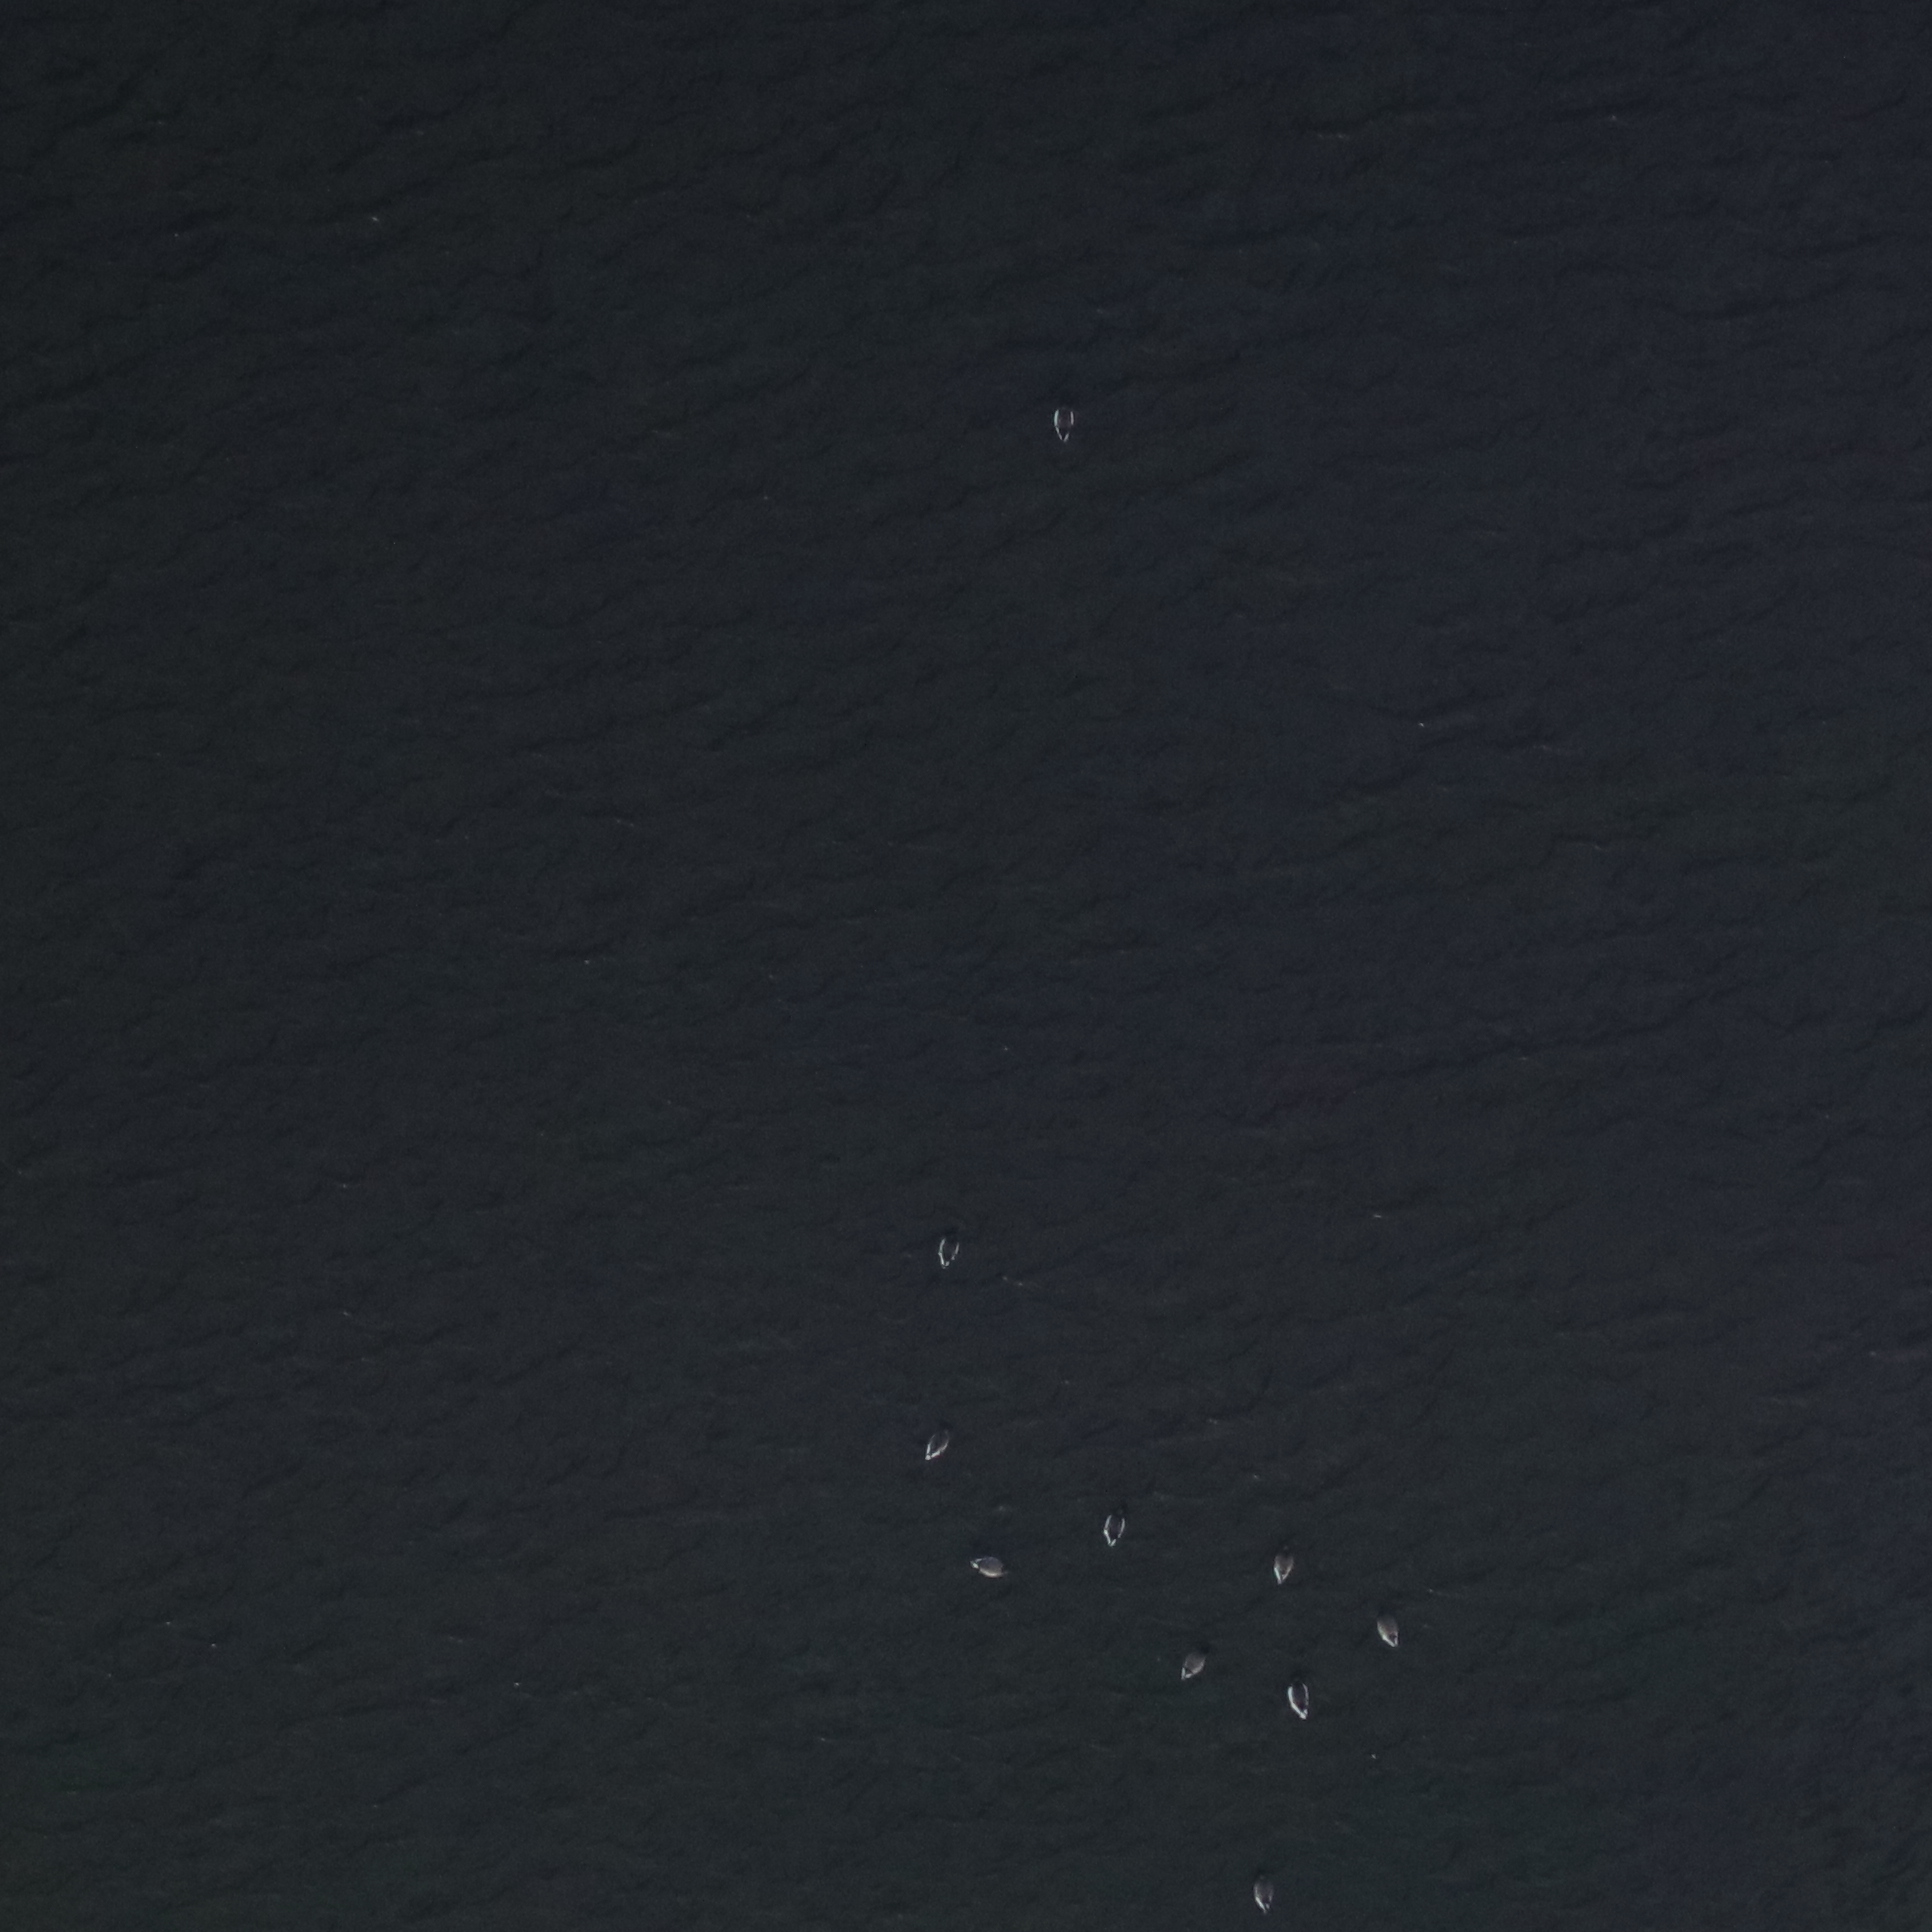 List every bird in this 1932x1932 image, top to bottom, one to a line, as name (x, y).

brant (1063, 422)
brant (949, 1249)
brant (937, 1444)
brant (1115, 1527)
brant (1285, 1564)
brant (992, 1566)
brant (1388, 1628)
brant (1193, 1662)
brant (1298, 1697)
brant (1264, 1892)